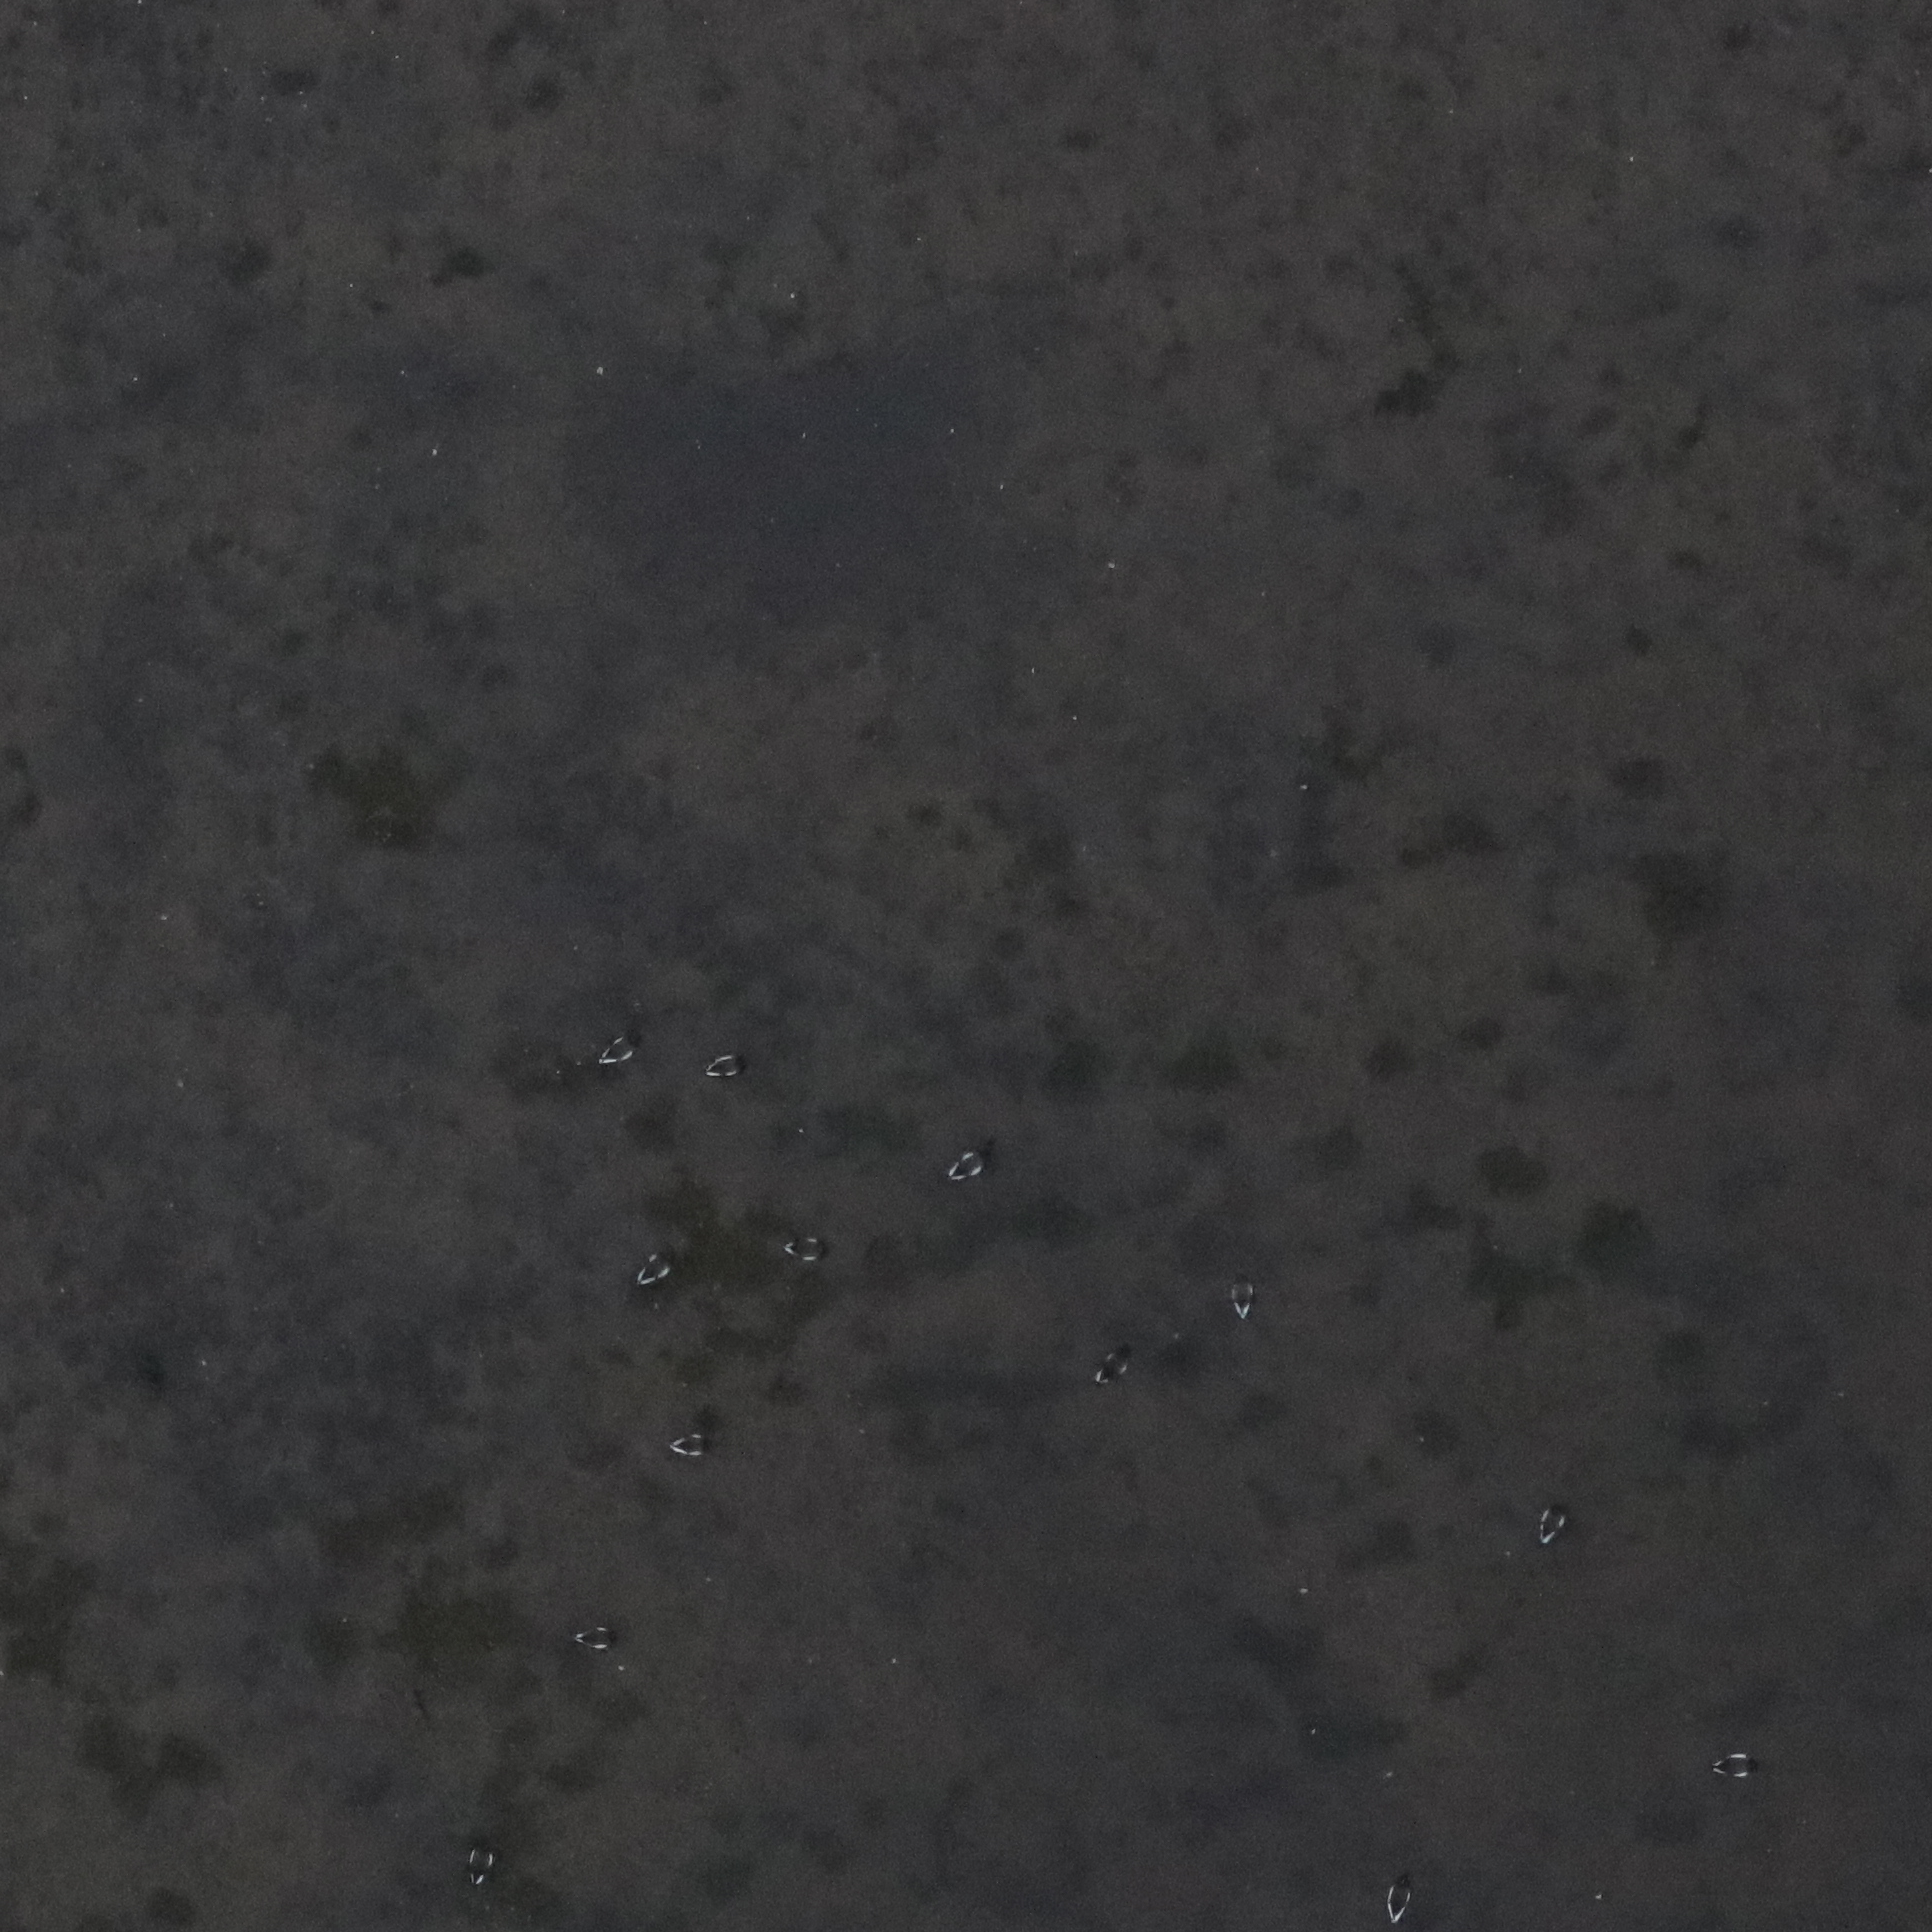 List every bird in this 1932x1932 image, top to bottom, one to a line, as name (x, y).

brant (618, 1050)
brant (726, 1066)
brant (969, 1166)
brant (806, 1249)
brant (654, 1266)
brant (1242, 1294)
brant (1112, 1368)
brant (692, 1445)
brant (1551, 1525)
brant (598, 1639)
brant (1735, 1766)
brant (482, 1865)
brant (1399, 1899)